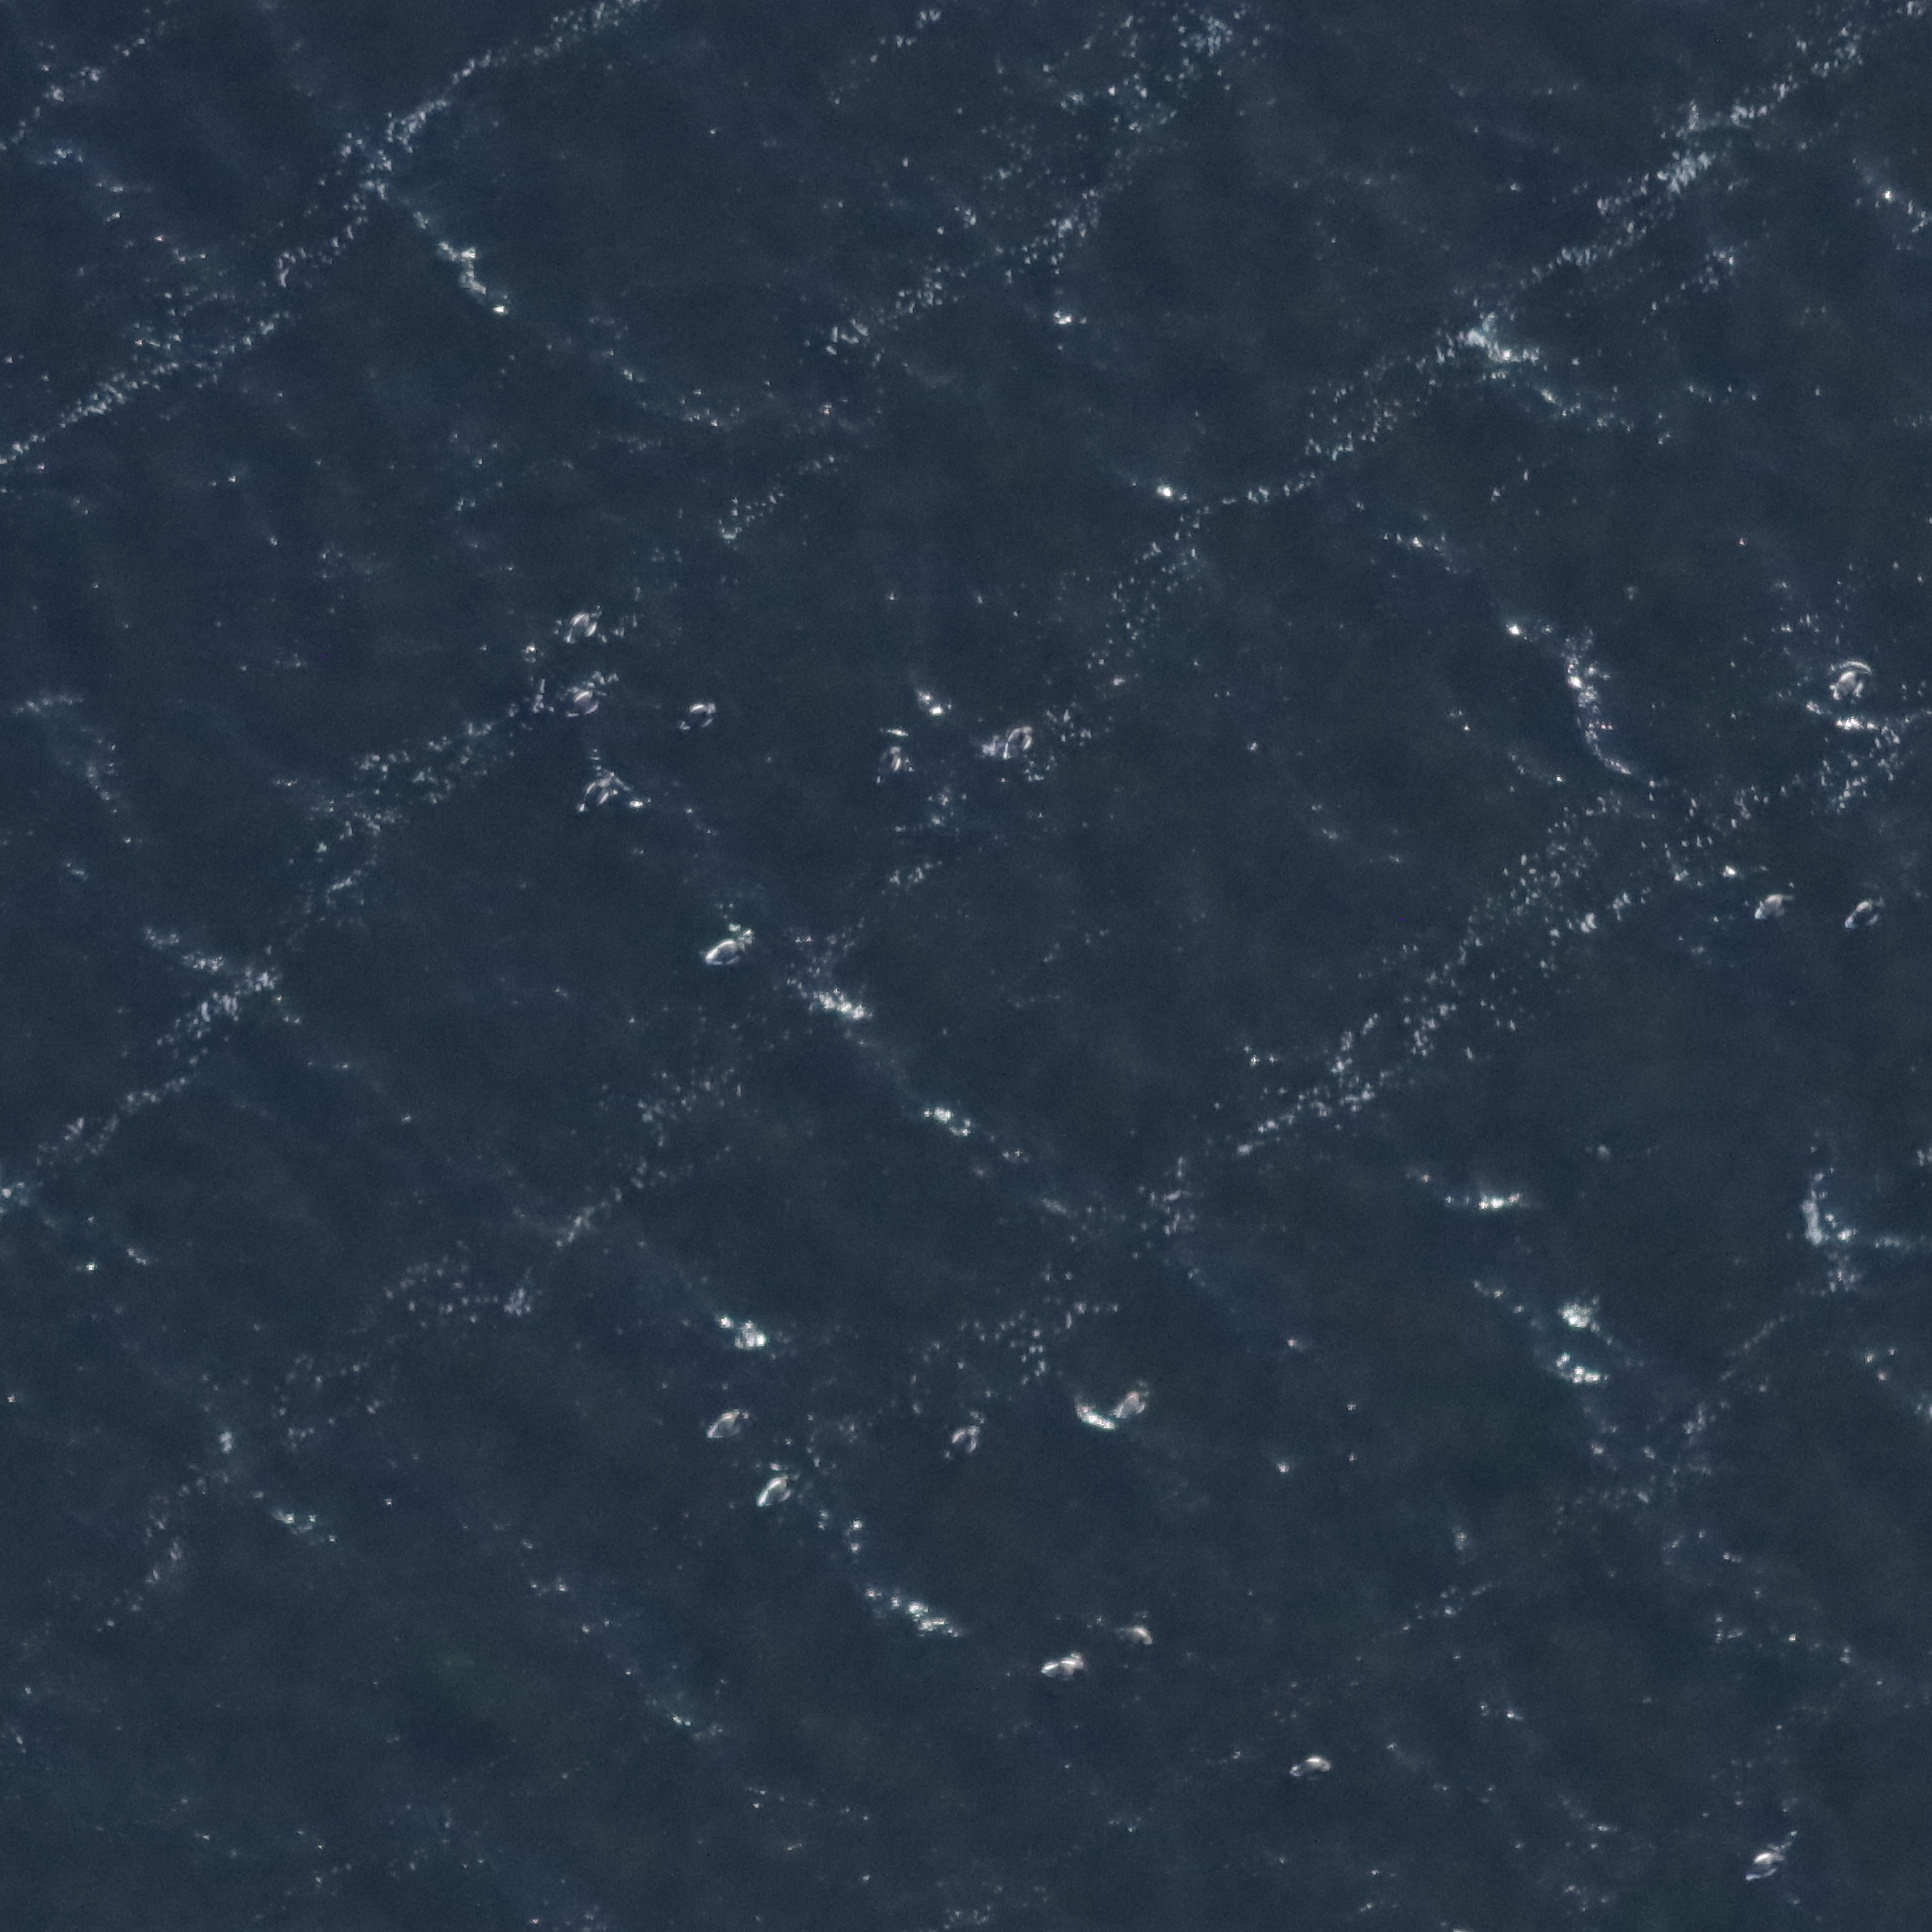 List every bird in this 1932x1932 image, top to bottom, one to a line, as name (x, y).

brant (581, 627)
brant (1848, 684)
brant (587, 707)
brant (699, 718)
brant (1016, 743)
brant (888, 765)
brant (600, 791)
brant (1768, 904)
brant (1862, 911)
brant (725, 955)
brant (1134, 1405)
brant (727, 1426)
brant (964, 1445)
brant (777, 1490)
brant (1139, 1637)
brant (1063, 1670)
brant (1311, 1767)
brant (1766, 1867)